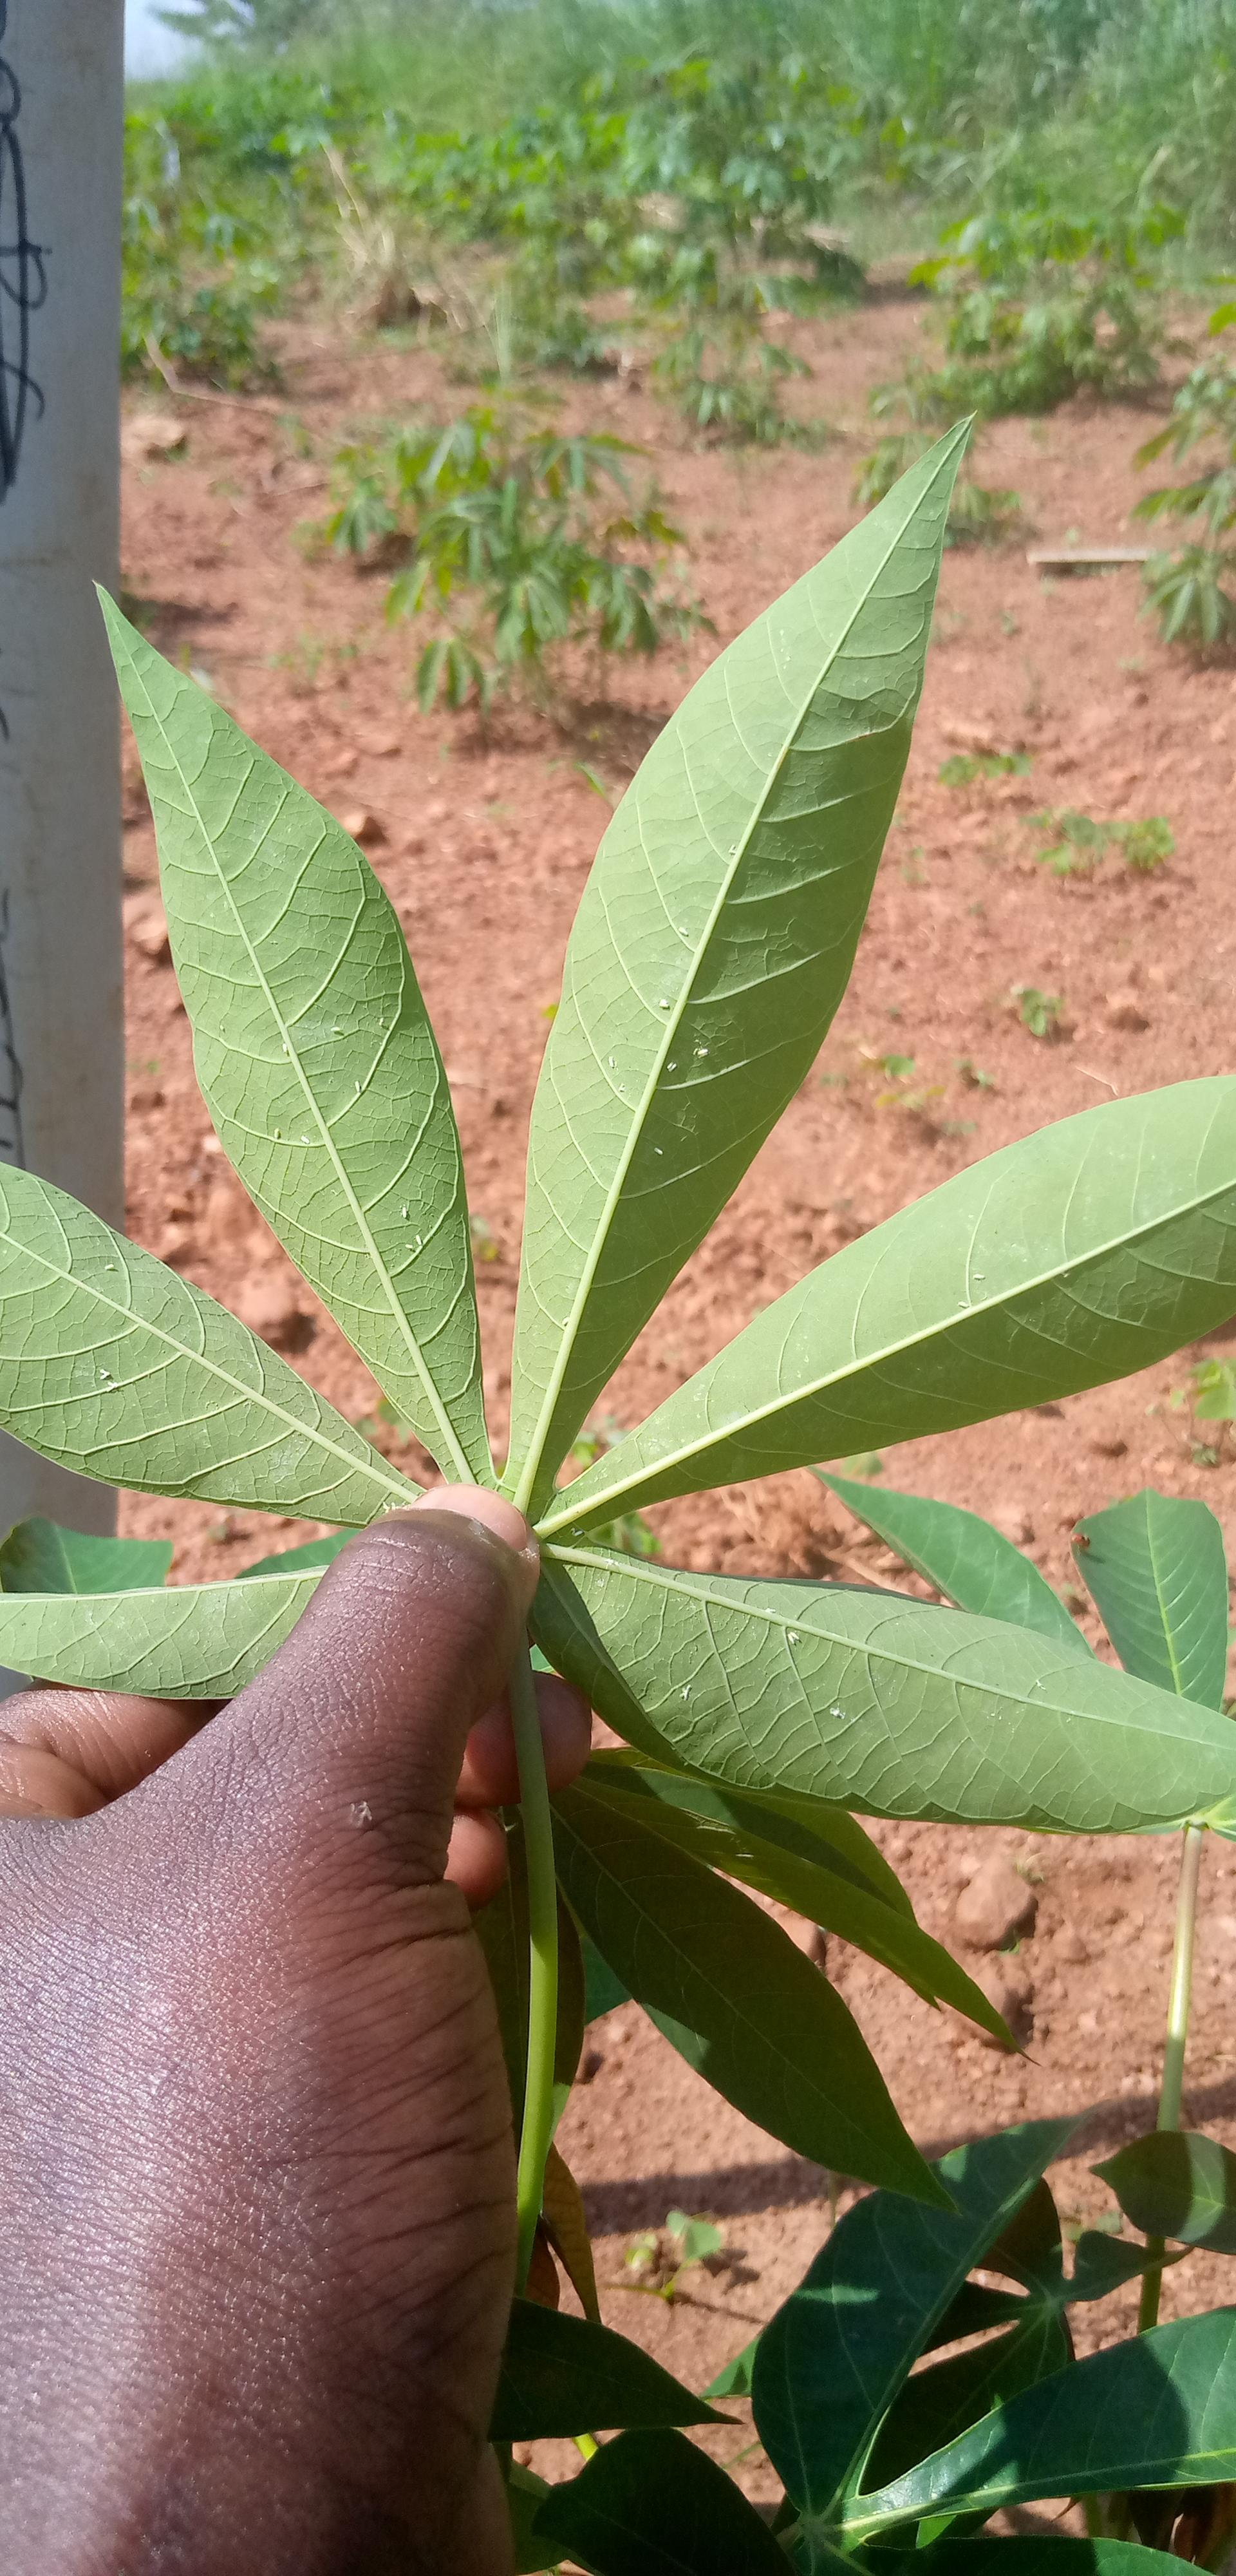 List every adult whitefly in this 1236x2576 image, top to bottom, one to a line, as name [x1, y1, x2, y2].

whitefly [727, 842, 738, 855]
whitefly [677, 924, 689, 938]
whitefly [658, 998, 669, 1009]
whitefly [329, 1025, 342, 1034]
whitefly [281, 1041, 289, 1055]
whitefly [695, 1046, 711, 1059]
whitefly [607, 1055, 617, 1069]
whitefly [666, 1060, 679, 1074]
whitefly [354, 1081, 364, 1094]
whitefly [617, 1081, 628, 1094]
whitefly [272, 1127, 281, 1139]
whitefly [299, 1134, 312, 1144]
whitefly [653, 1146, 664, 1157]
whitefly [401, 1205, 408, 1219]
whitefly [415, 1233, 424, 1247]
whitefly [403, 1243, 416, 1251]
whitefly [103, 1262, 115, 1273]
whitefly [972, 1273, 986, 1282]
whitefly [956, 1300, 970, 1309]
whitefly [561, 1314, 572, 1328]
whitefly [98, 1367, 110, 1381]
whitefly [105, 1381, 121, 1394]
whitefly [572, 1528, 588, 1547]
whitefly [790, 1630, 800, 1640]
whitefly [787, 1633, 794, 1645]
whitefly [678, 1683, 691, 1701]
whitefly [827, 1704, 845, 1721]